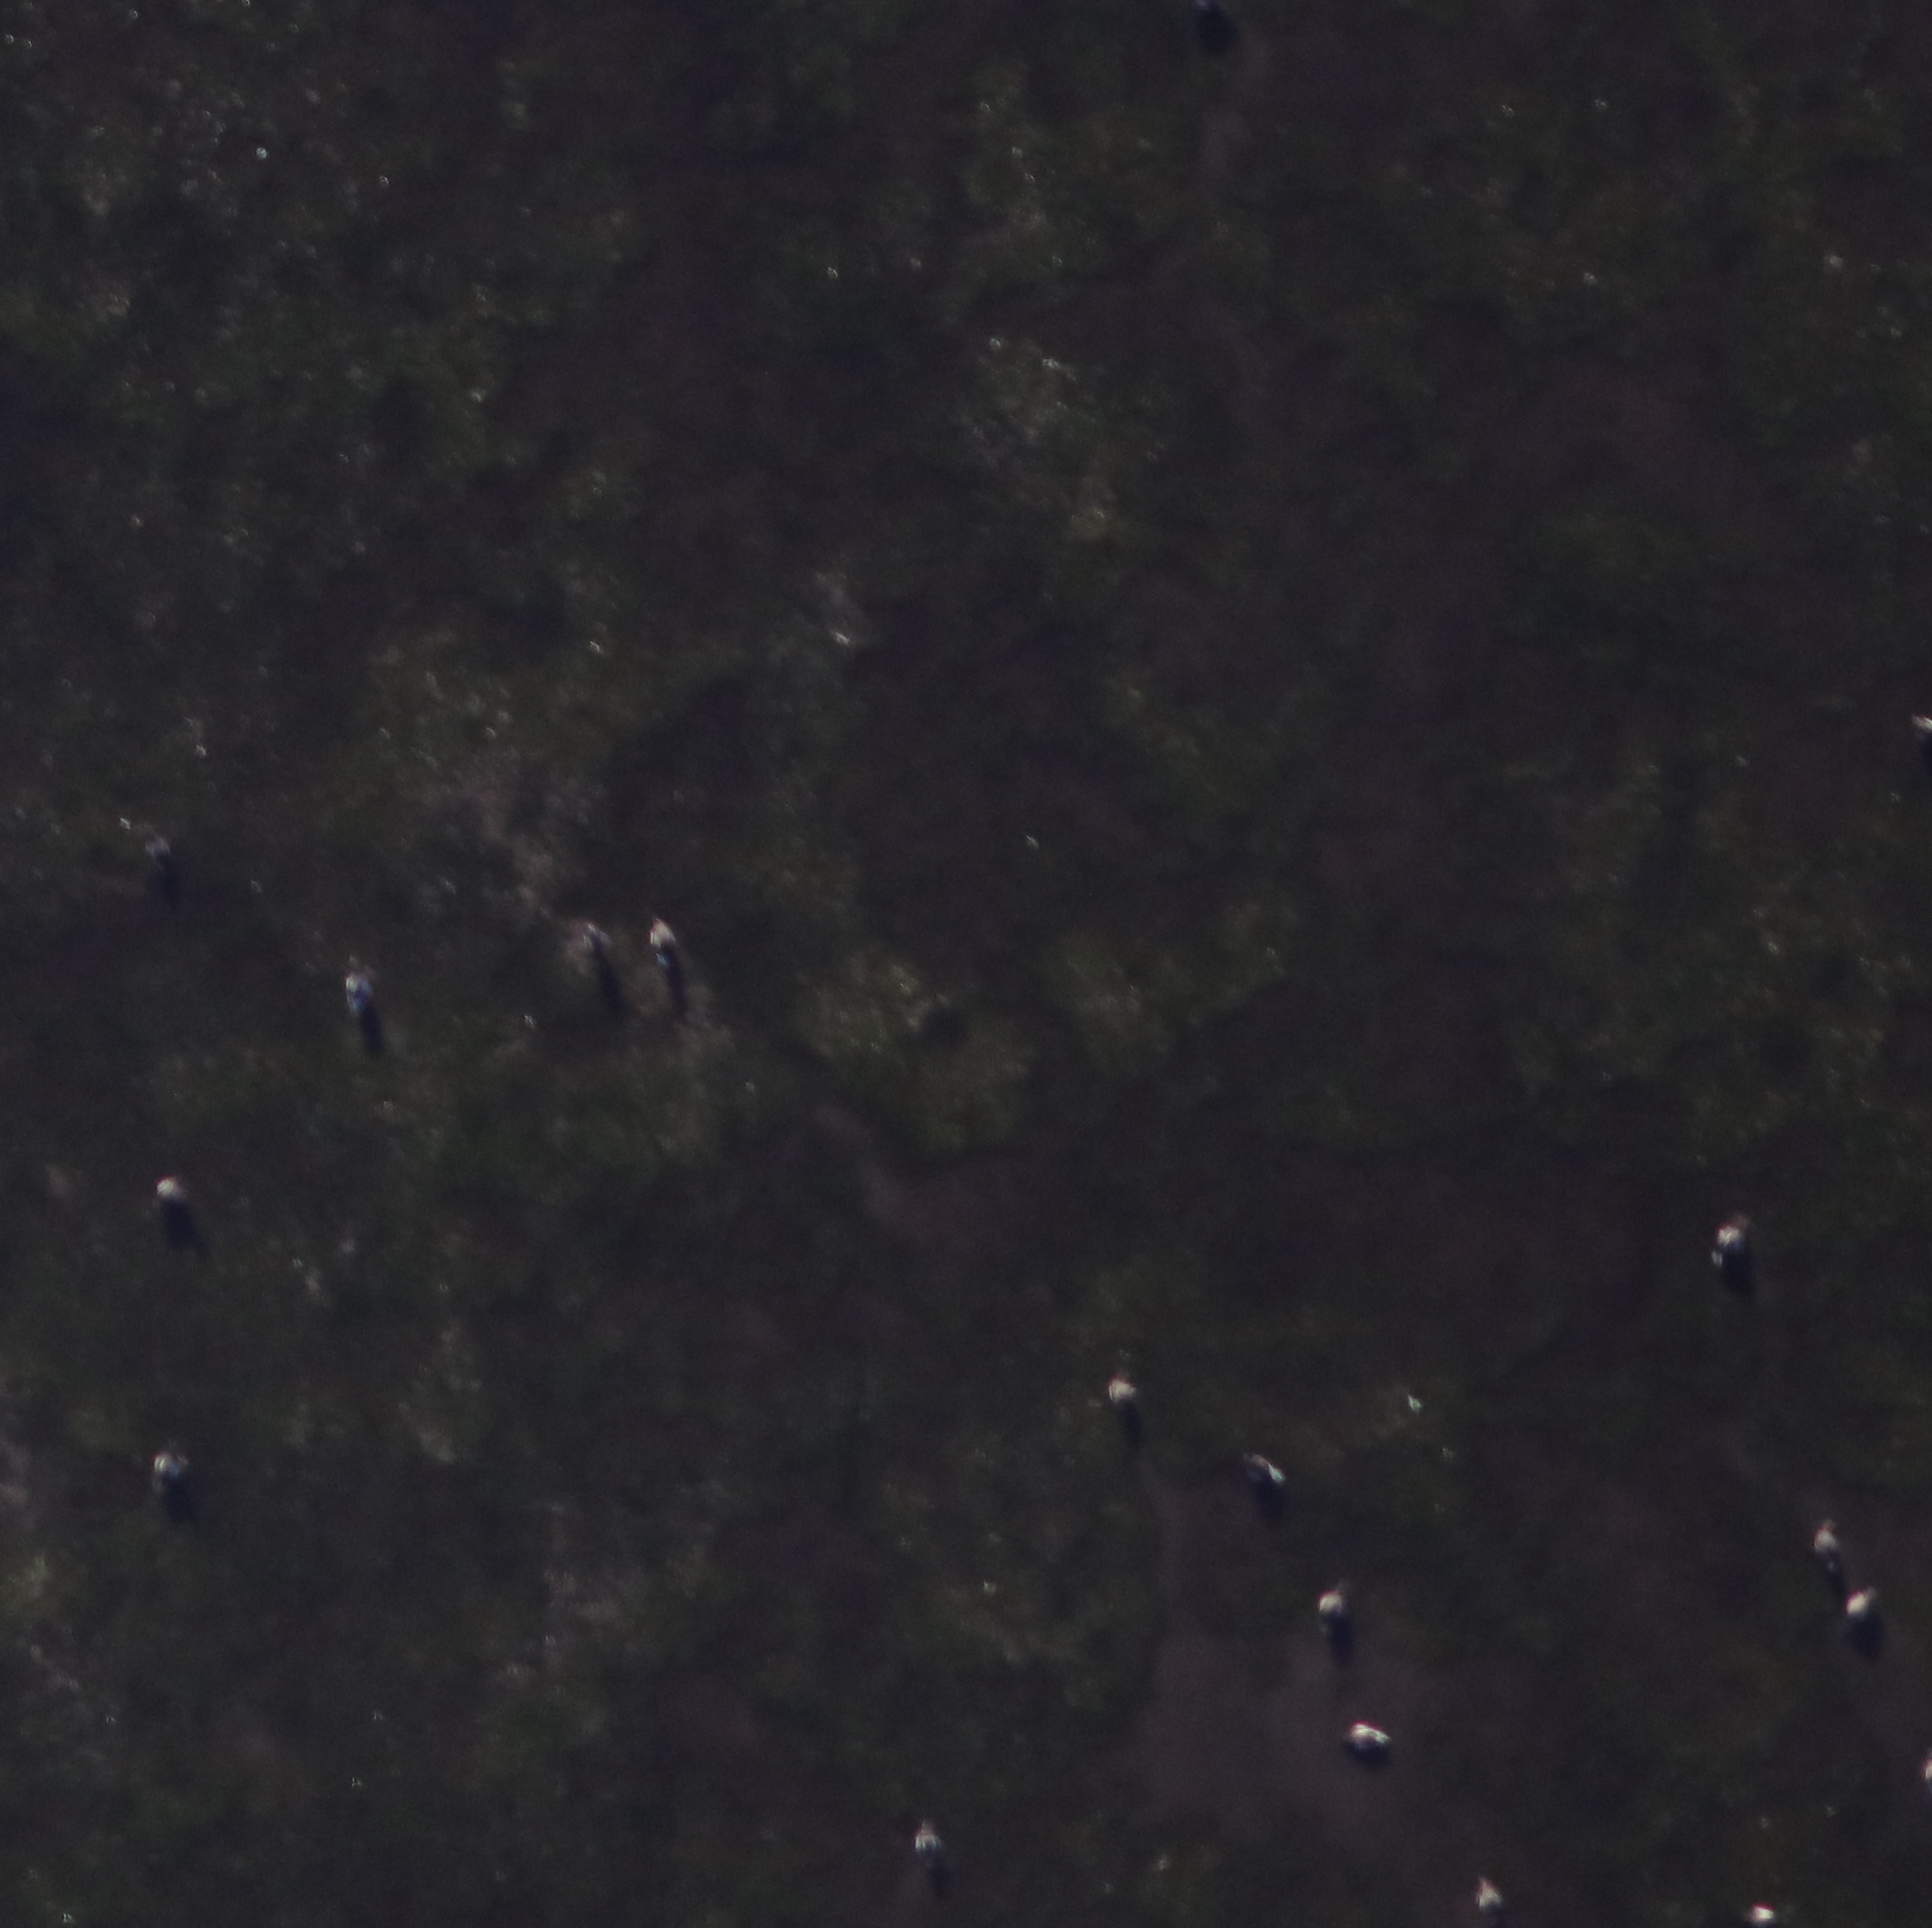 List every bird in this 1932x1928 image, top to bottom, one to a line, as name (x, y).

brant (1923, 727)
brant (154, 851)
brant (660, 938)
brant (600, 943)
brant (358, 986)
brant (176, 1193)
brant (1727, 1242)
brant (1118, 1391)
brant (162, 1470)
brant (1259, 1473)
brant (1825, 1537)
brant (1858, 1604)
brant (1334, 1608)
brant (1366, 1736)
brant (1929, 1776)
brant (926, 1846)
brant (1497, 1906)